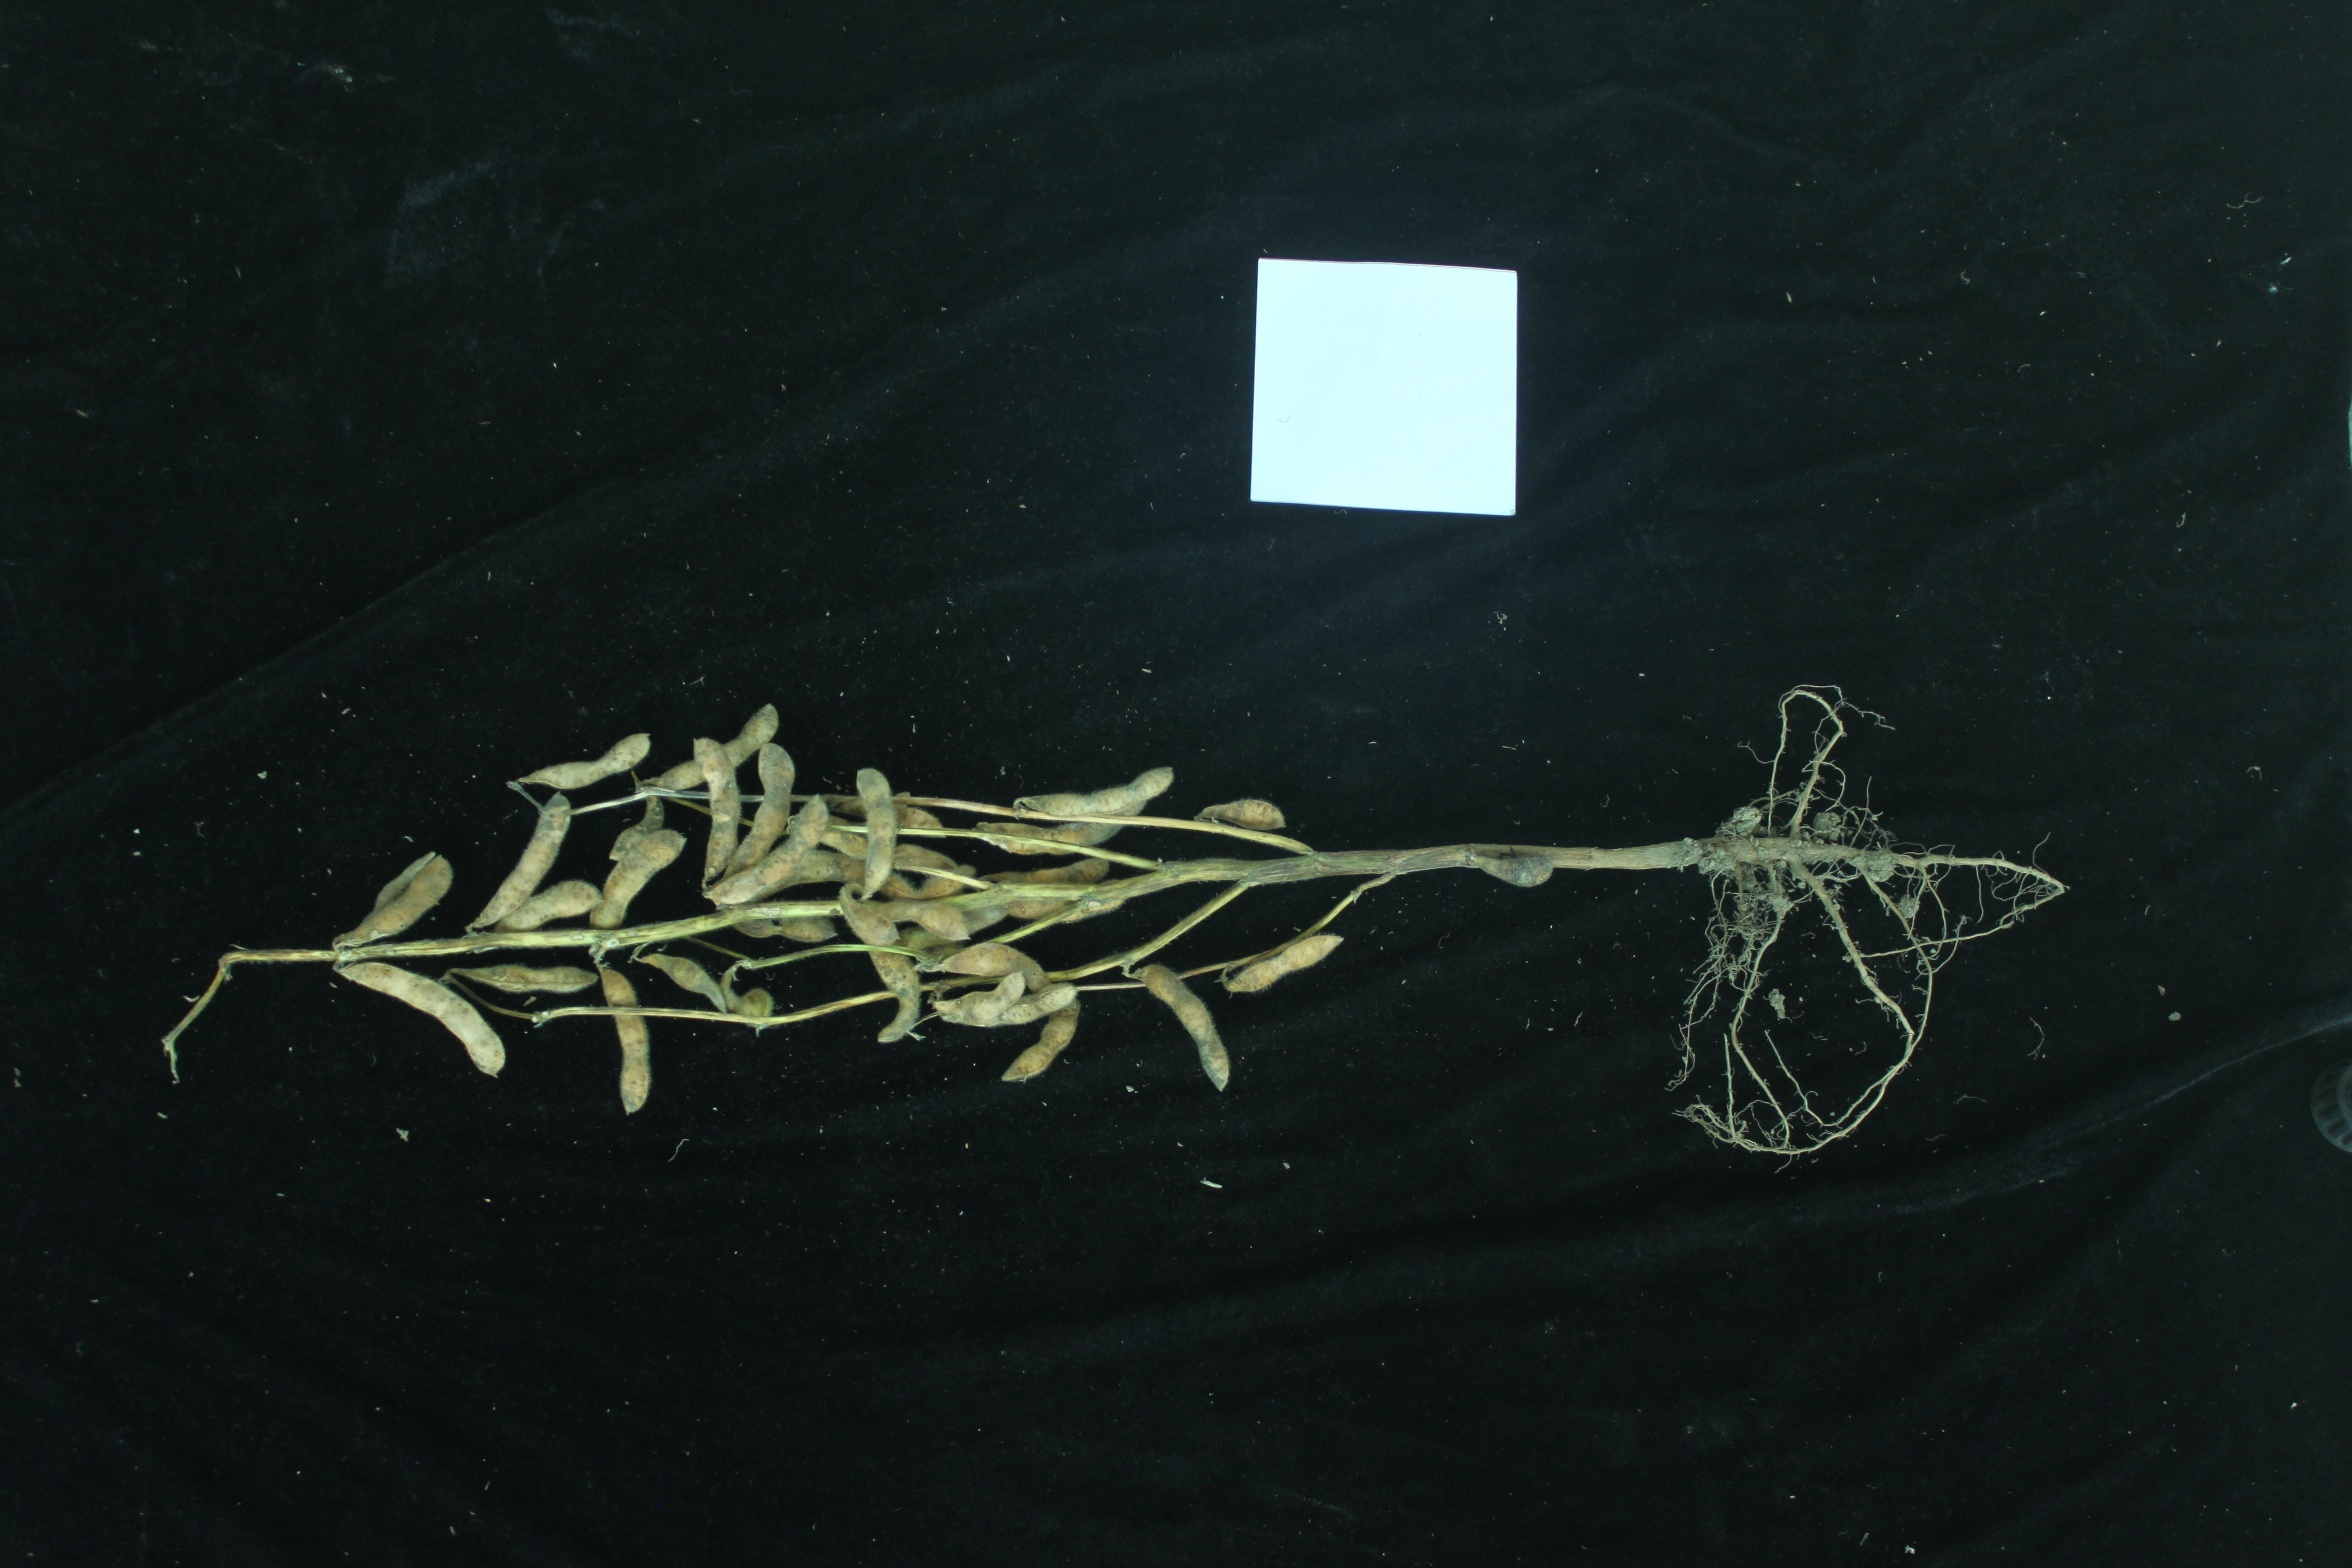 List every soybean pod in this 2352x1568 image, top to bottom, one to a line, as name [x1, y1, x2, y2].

soybean pod [636, 704, 777, 793]
soybean pod [518, 734, 649, 791]
soybean pod [694, 739, 742, 884]
soybean pod [710, 748, 796, 888]
soybean pod [1021, 769, 1177, 820]
soybean pod [859, 773, 896, 903]
soybean pod [1199, 797, 1287, 829]
soybean pod [466, 798, 571, 932]
soybean pod [704, 799, 832, 901]
soybean pod [888, 801, 941, 831]
soybean pod [981, 801, 1145, 856]
soybean pod [610, 803, 661, 859]
soybean pod [822, 819, 953, 865]
soybean pod [591, 833, 683, 931]
soybean pod [777, 851, 917, 898]
soybean pod [335, 857, 450, 946]
soybean pod [983, 857, 1110, 884]
soybean pod [913, 868, 975, 900]
soybean pod [839, 882, 919, 1042]
soybean pod [495, 883, 607, 930]
soybean pod [903, 899, 1082, 952]
soybean pod [716, 901, 836, 943]
soybean pod [875, 905, 969, 940]
soybean pod [1233, 937, 1347, 992]
soybean pod [921, 943, 1042, 993]
soybean pod [640, 958, 729, 1017]
soybean pod [335, 962, 507, 1078]
soybean pod [720, 964, 774, 1025]
soybean pod [455, 967, 598, 994]
soybean pod [929, 967, 1027, 1025]
soybean pod [1132, 969, 1227, 1093]
soybean pod [599, 970, 648, 1114]
soybean pod [995, 986, 1073, 1027]
soybean pod [1002, 992, 1075, 1084]